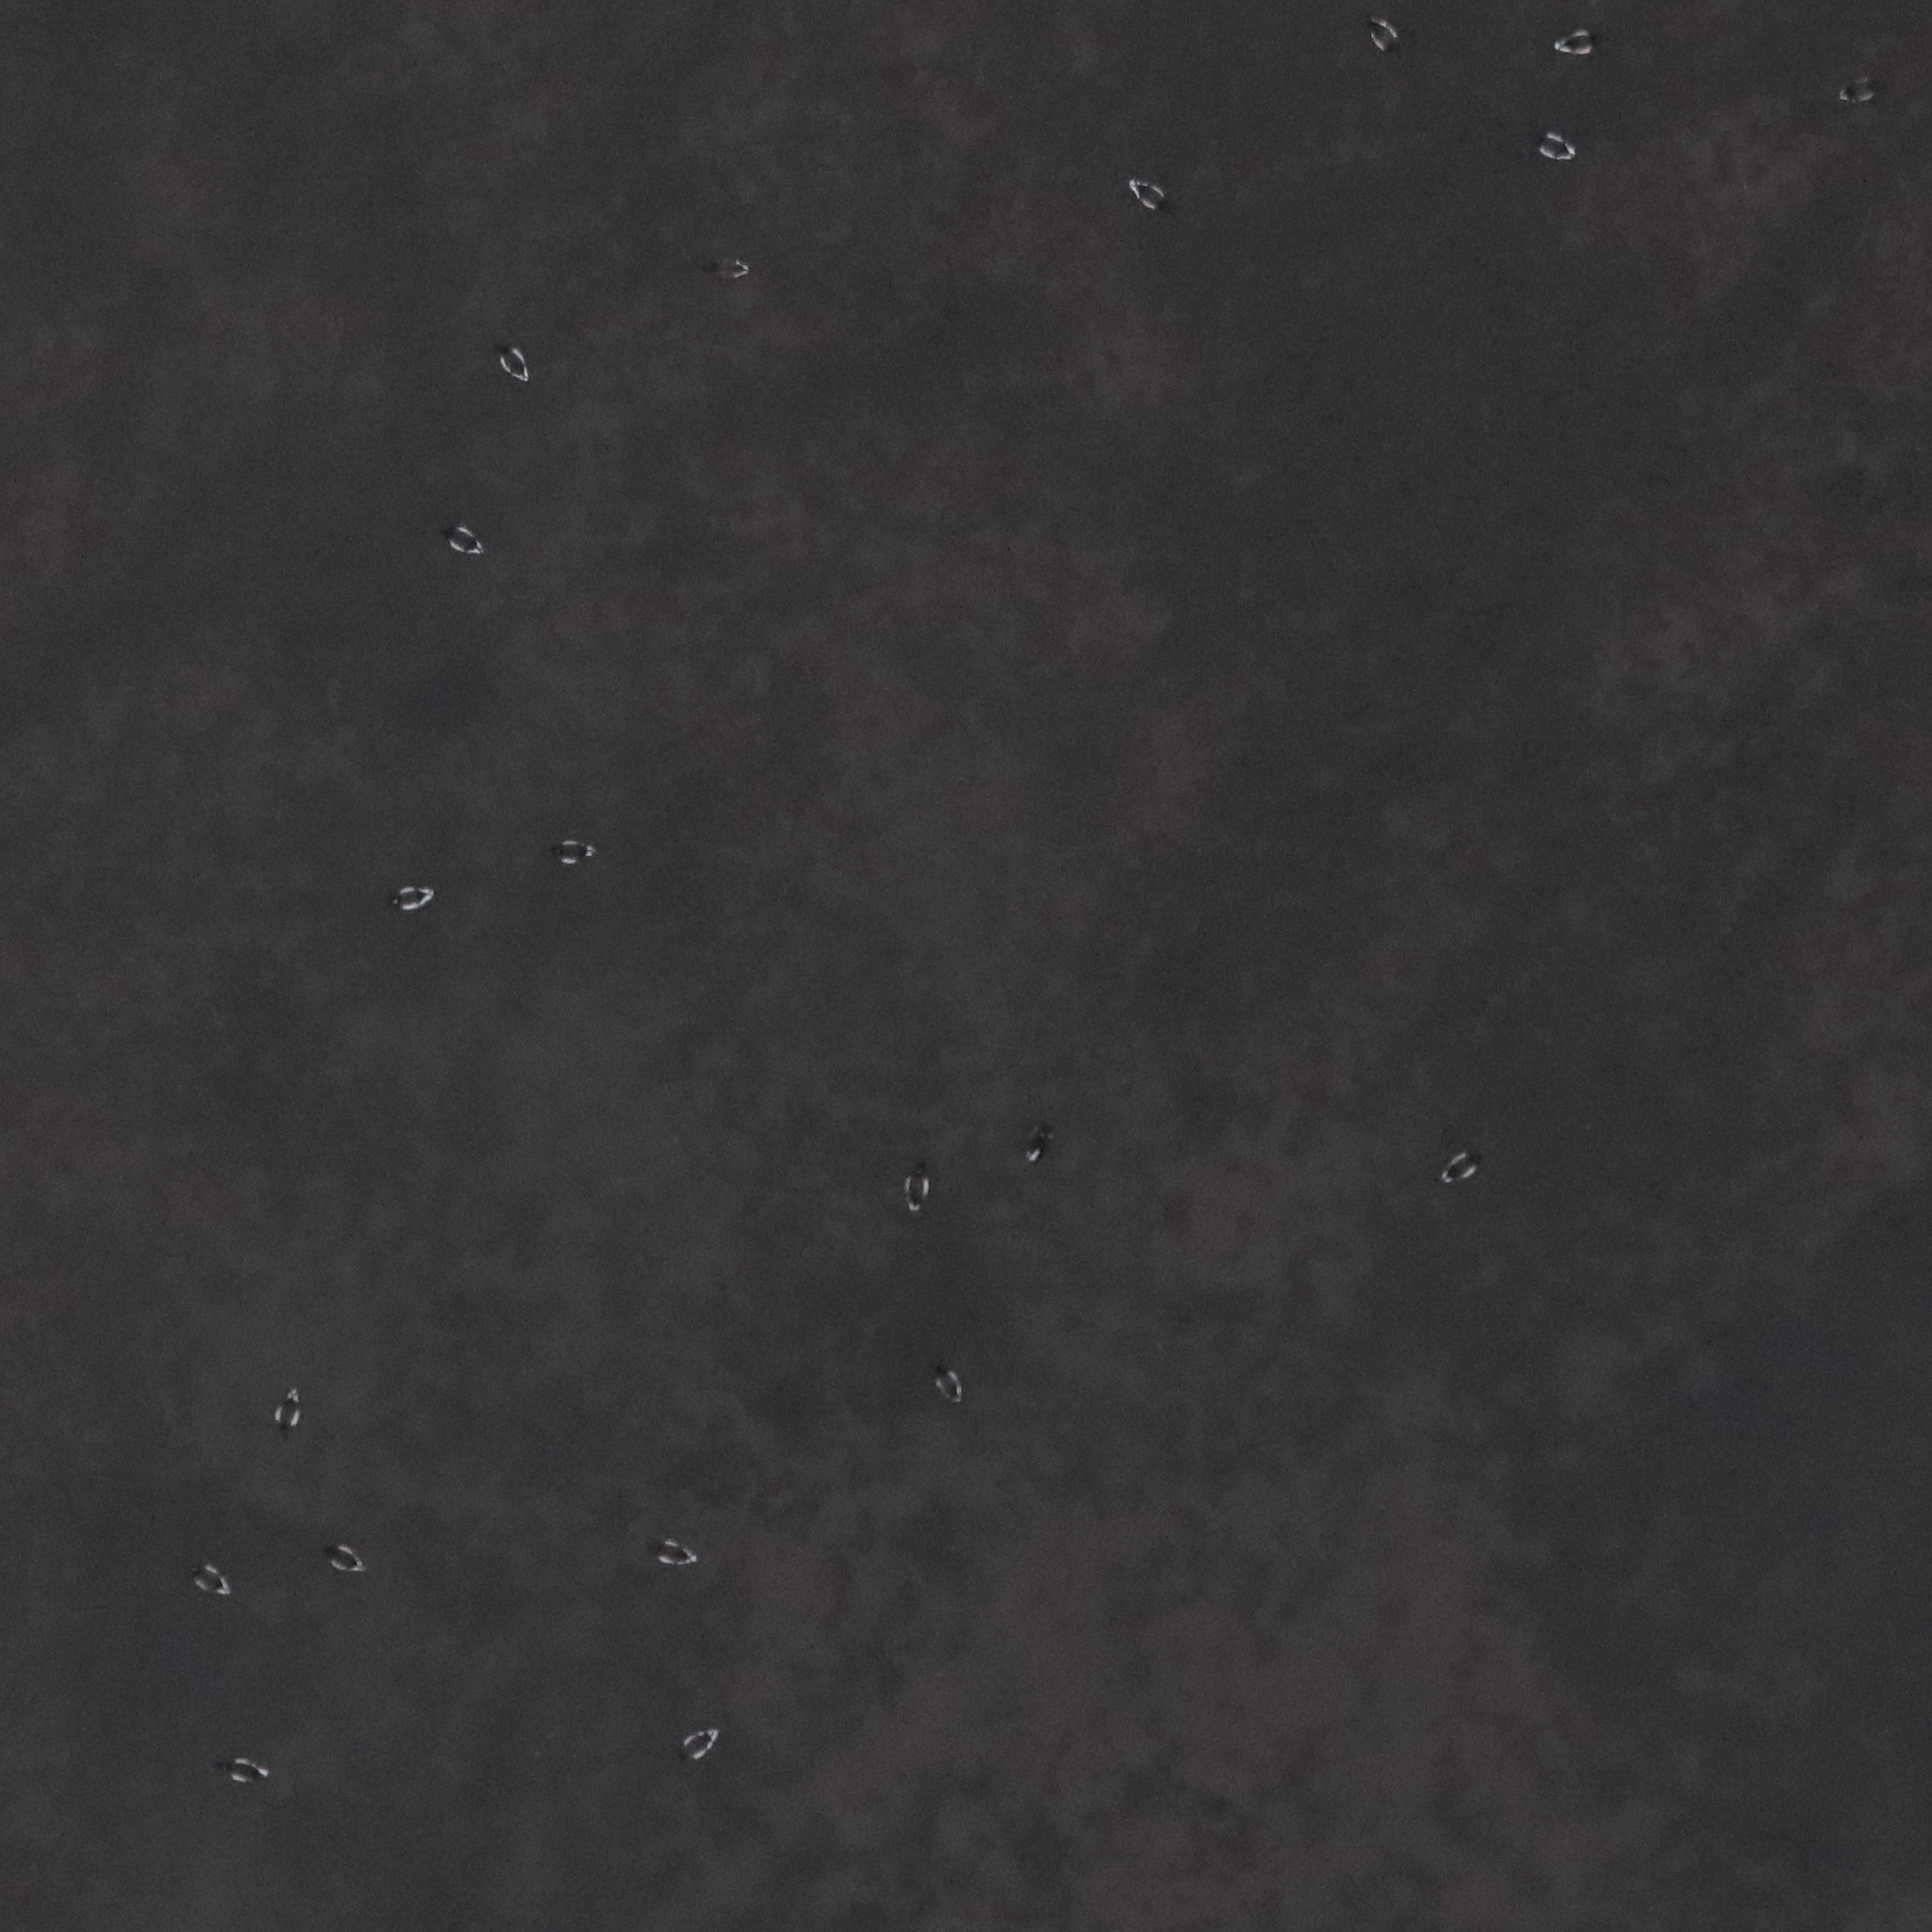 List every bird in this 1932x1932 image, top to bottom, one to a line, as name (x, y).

brant (1385, 35)
brant (1578, 42)
brant (1860, 91)
brant (1555, 145)
brant (1149, 196)
brant (723, 264)
brant (514, 364)
brant (463, 540)
brant (573, 853)
brant (410, 898)
brant (1038, 1141)
brant (1461, 1167)
brant (915, 1189)
brant (949, 1384)
brant (287, 1412)
brant (672, 1552)
brant (343, 1560)
brant (209, 1579)
brant (696, 1743)
brant (244, 1770)